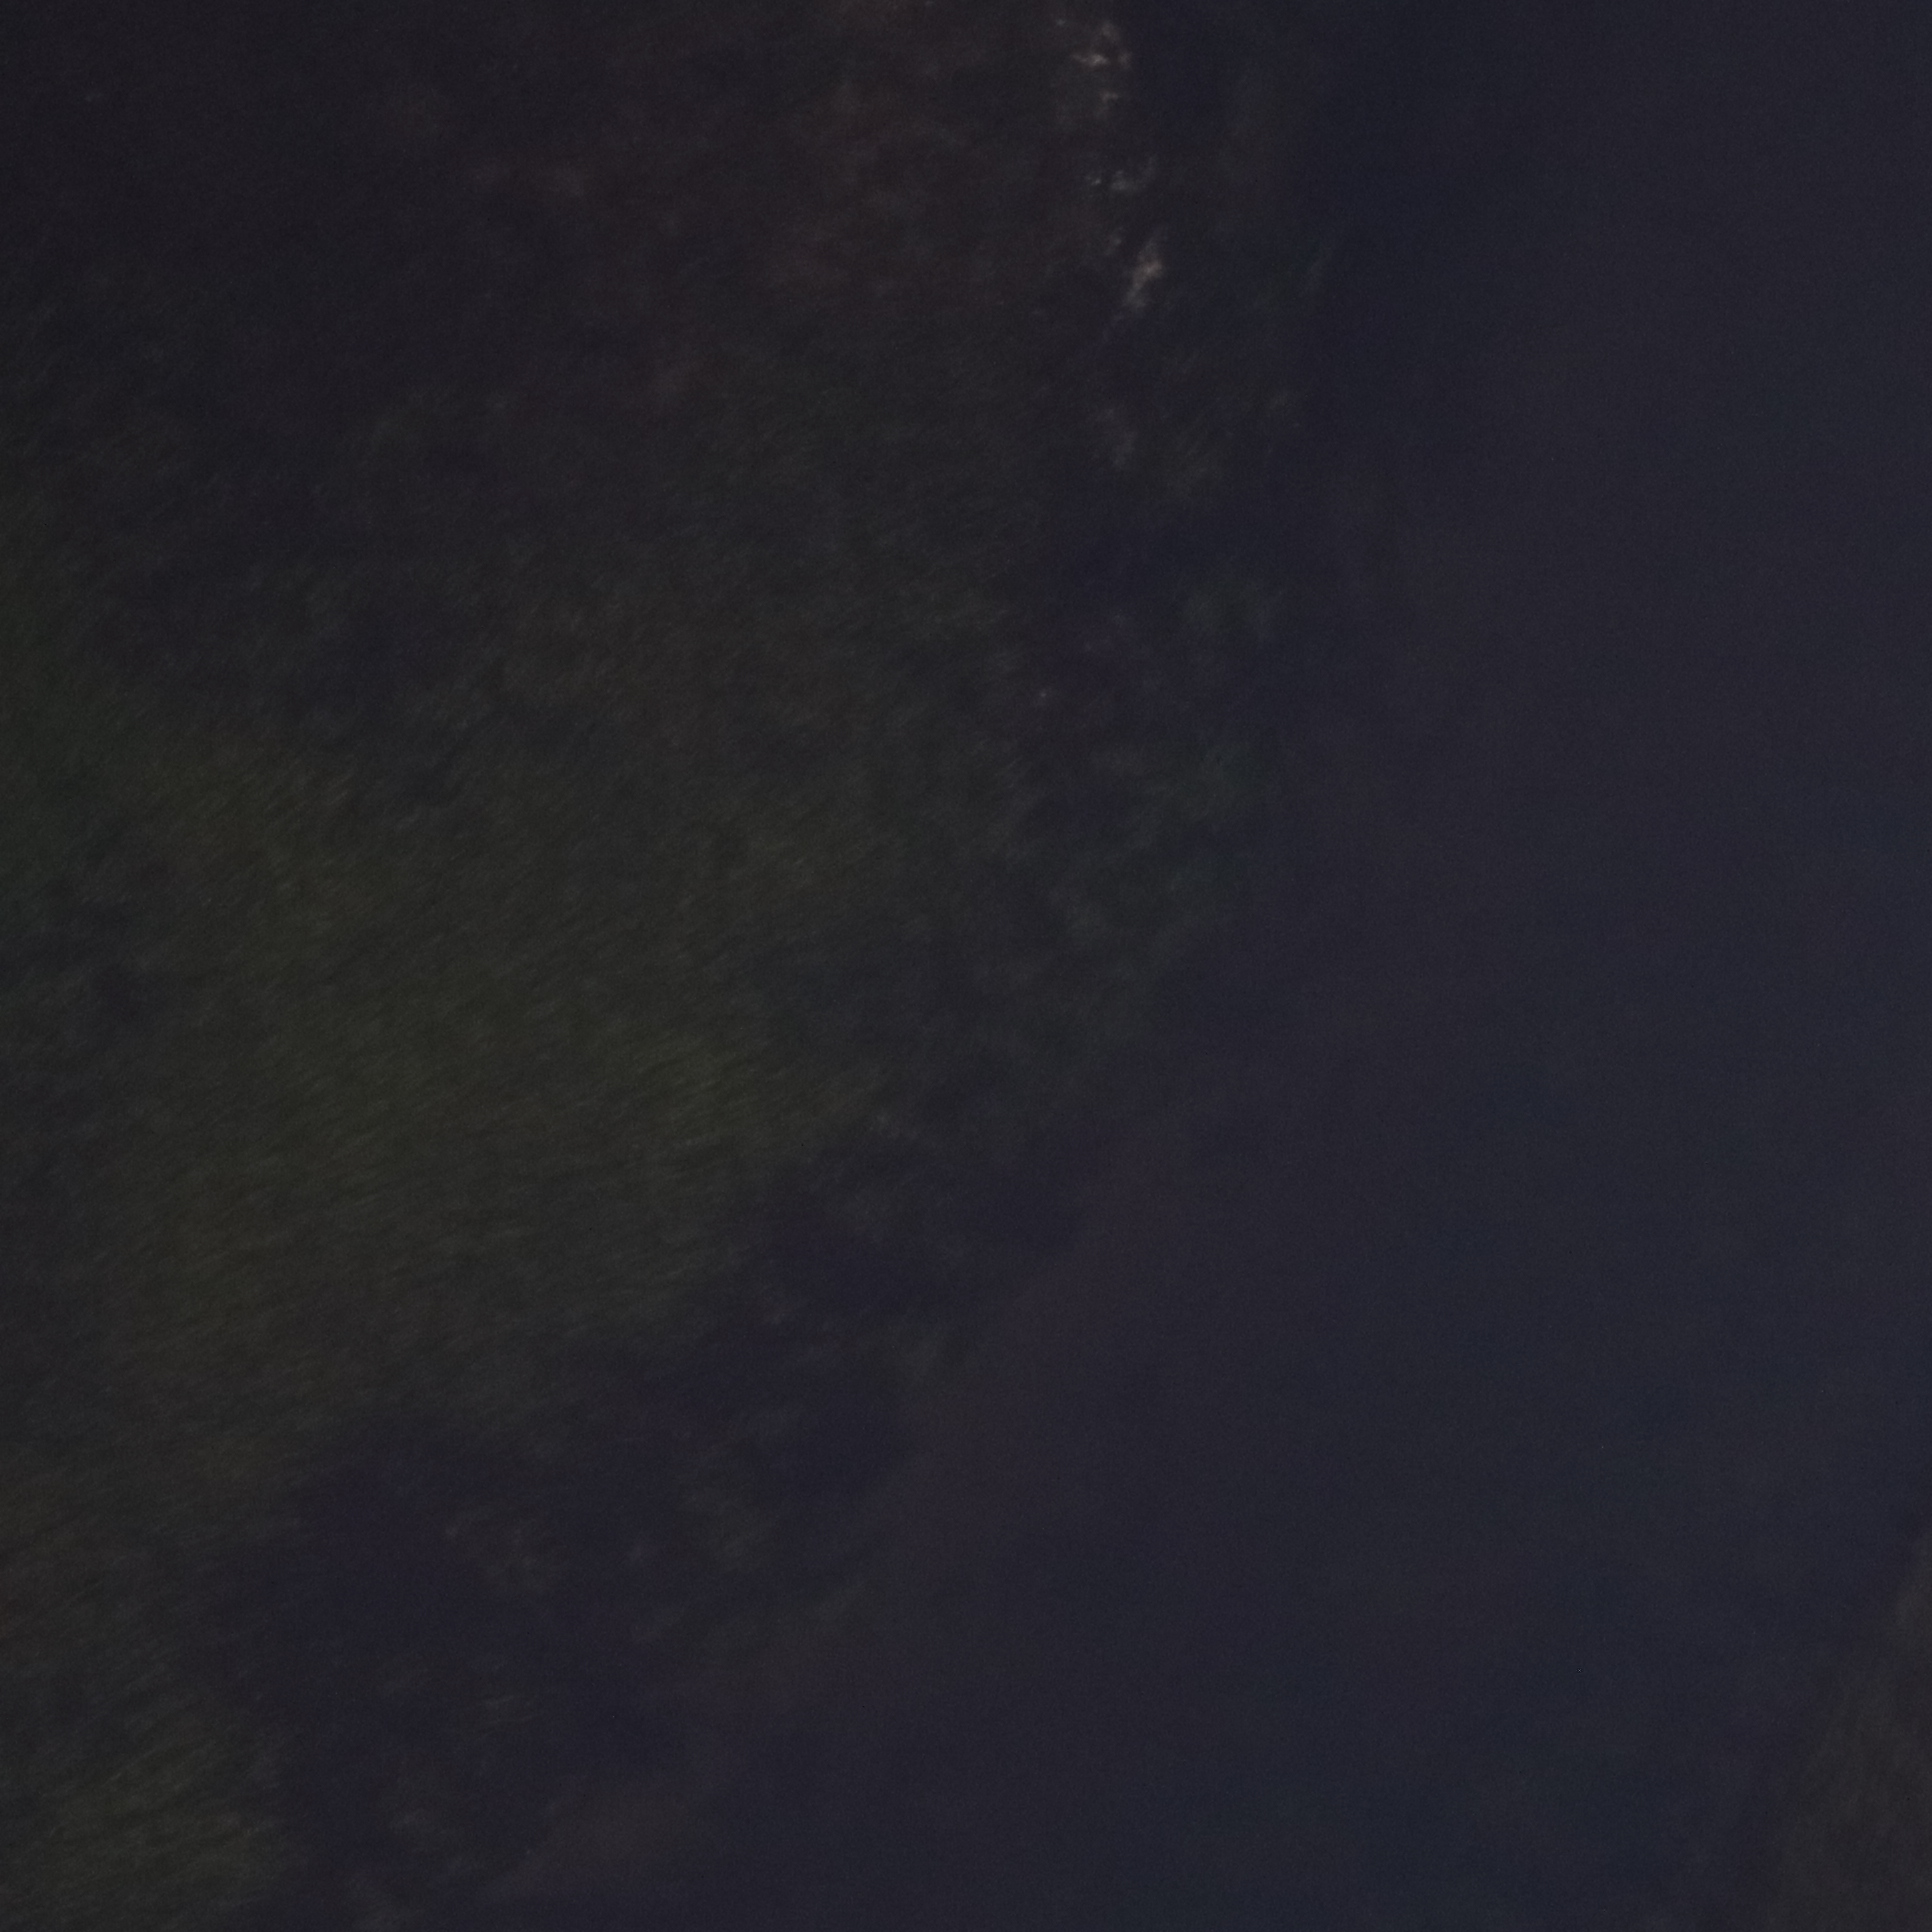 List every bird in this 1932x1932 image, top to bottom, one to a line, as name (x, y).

None